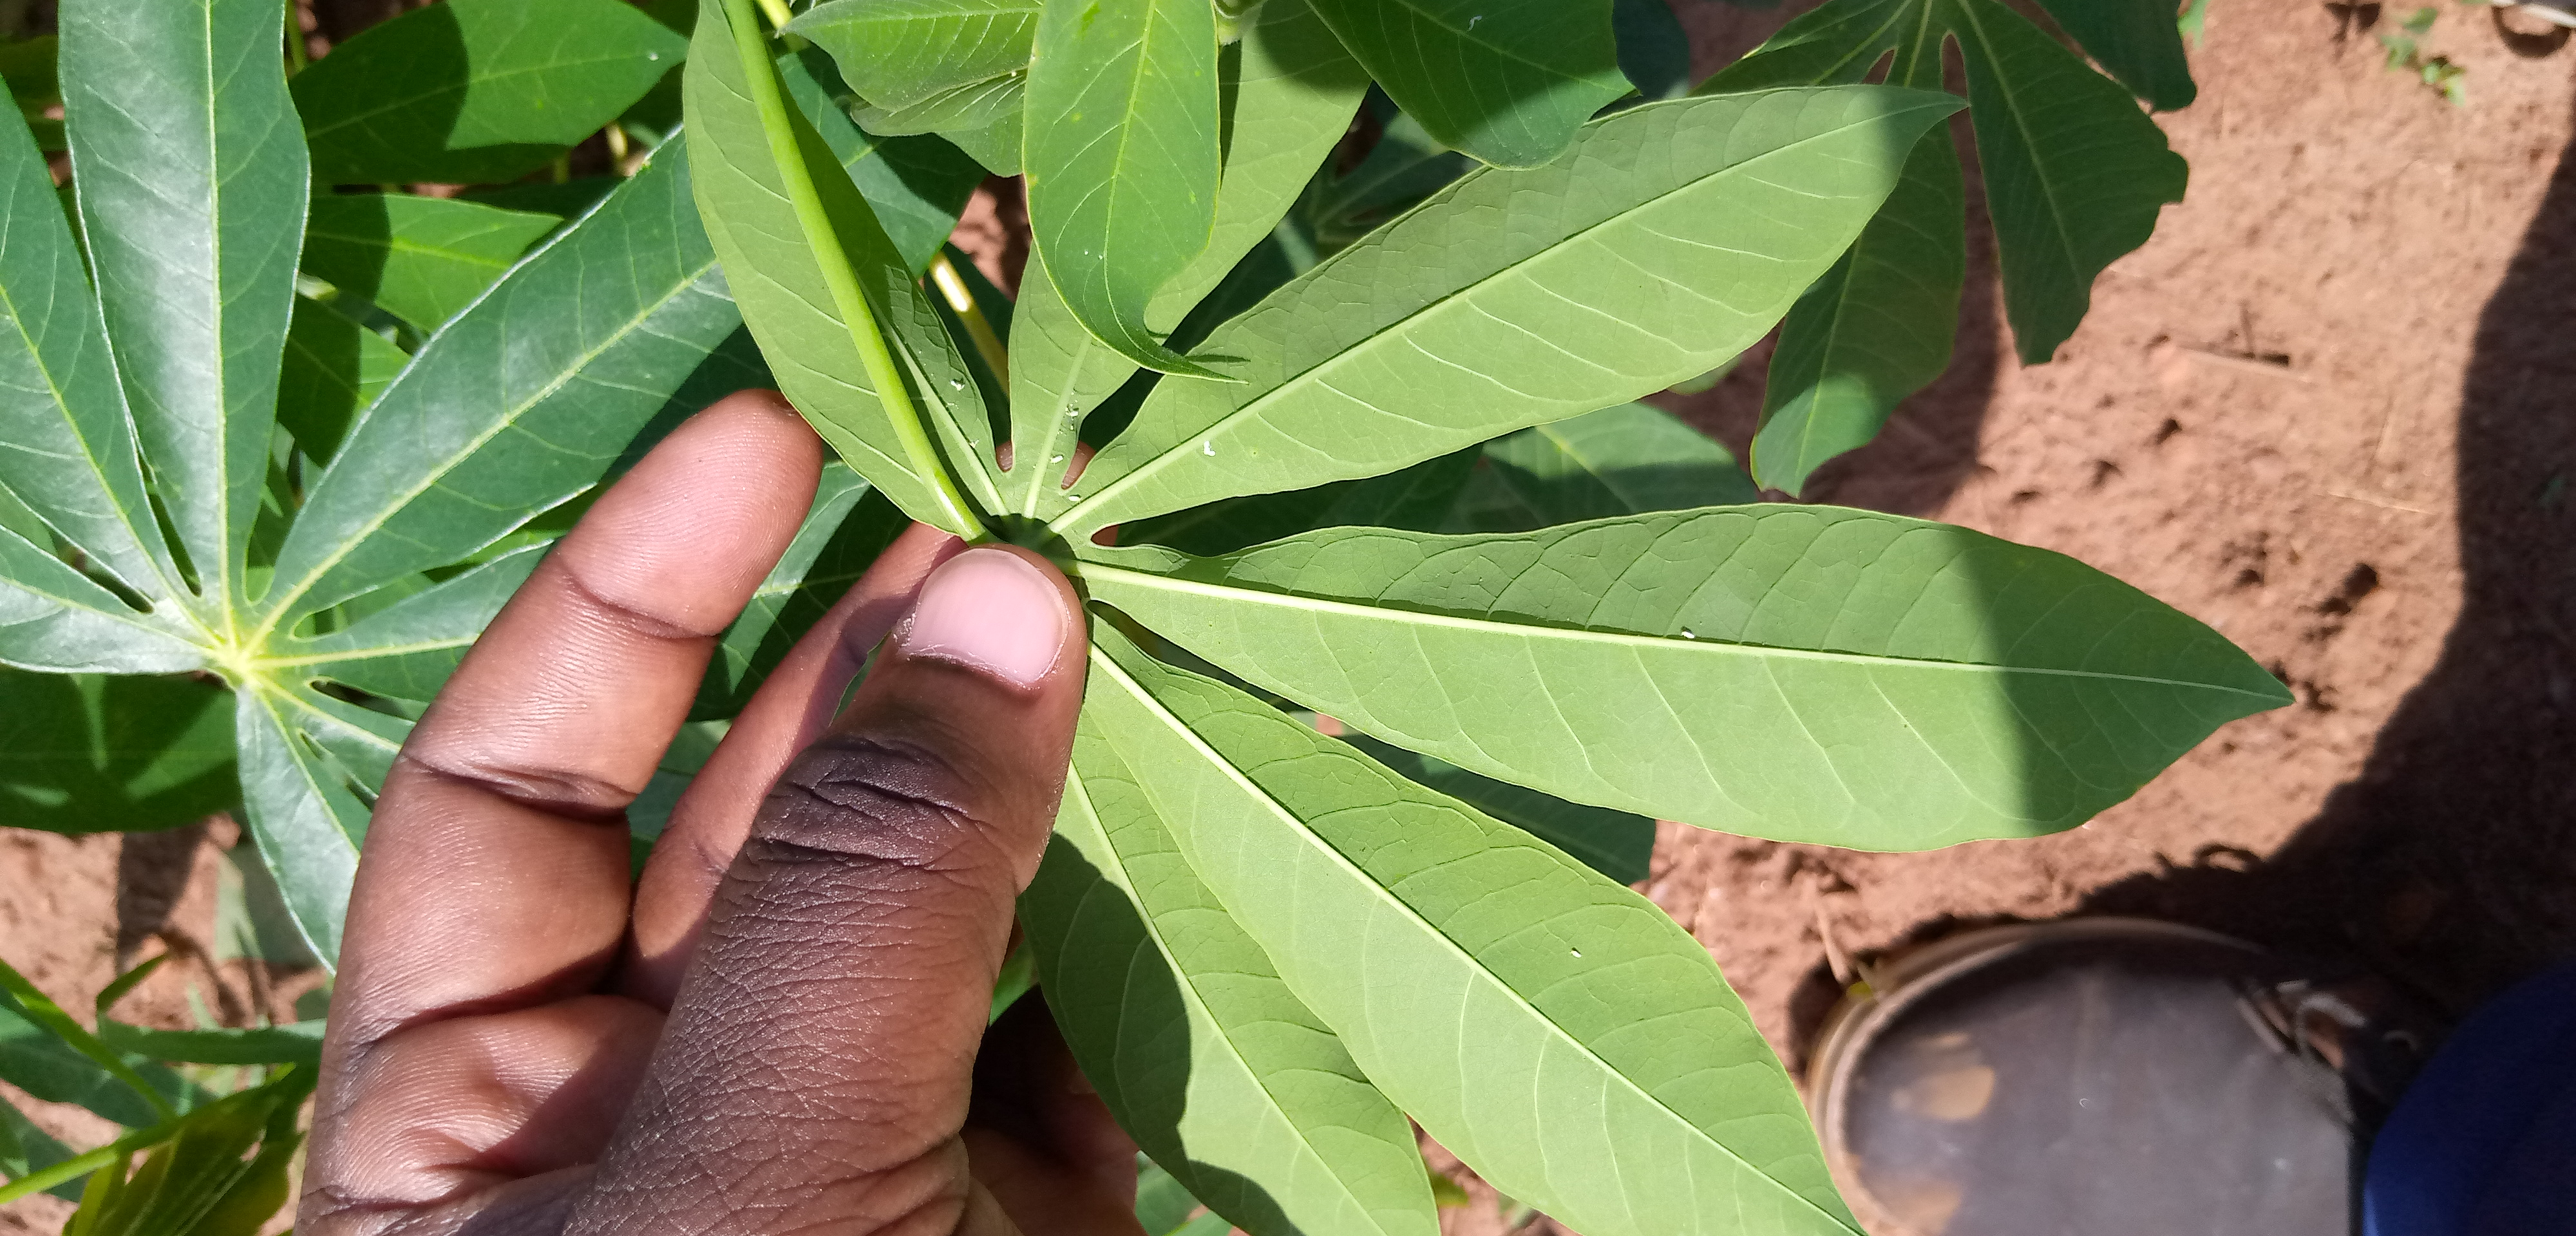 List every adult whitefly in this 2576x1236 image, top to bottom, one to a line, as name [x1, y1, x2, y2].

whitefly [947, 375, 971, 396]
whitefly [1062, 403, 1083, 426]
whitefly [1194, 438, 1218, 458]
whitefly [1048, 447, 1066, 467]
whitefly [1065, 491, 1084, 508]
whitefly [1680, 623, 1702, 645]
whitefly [1566, 934, 1589, 969]